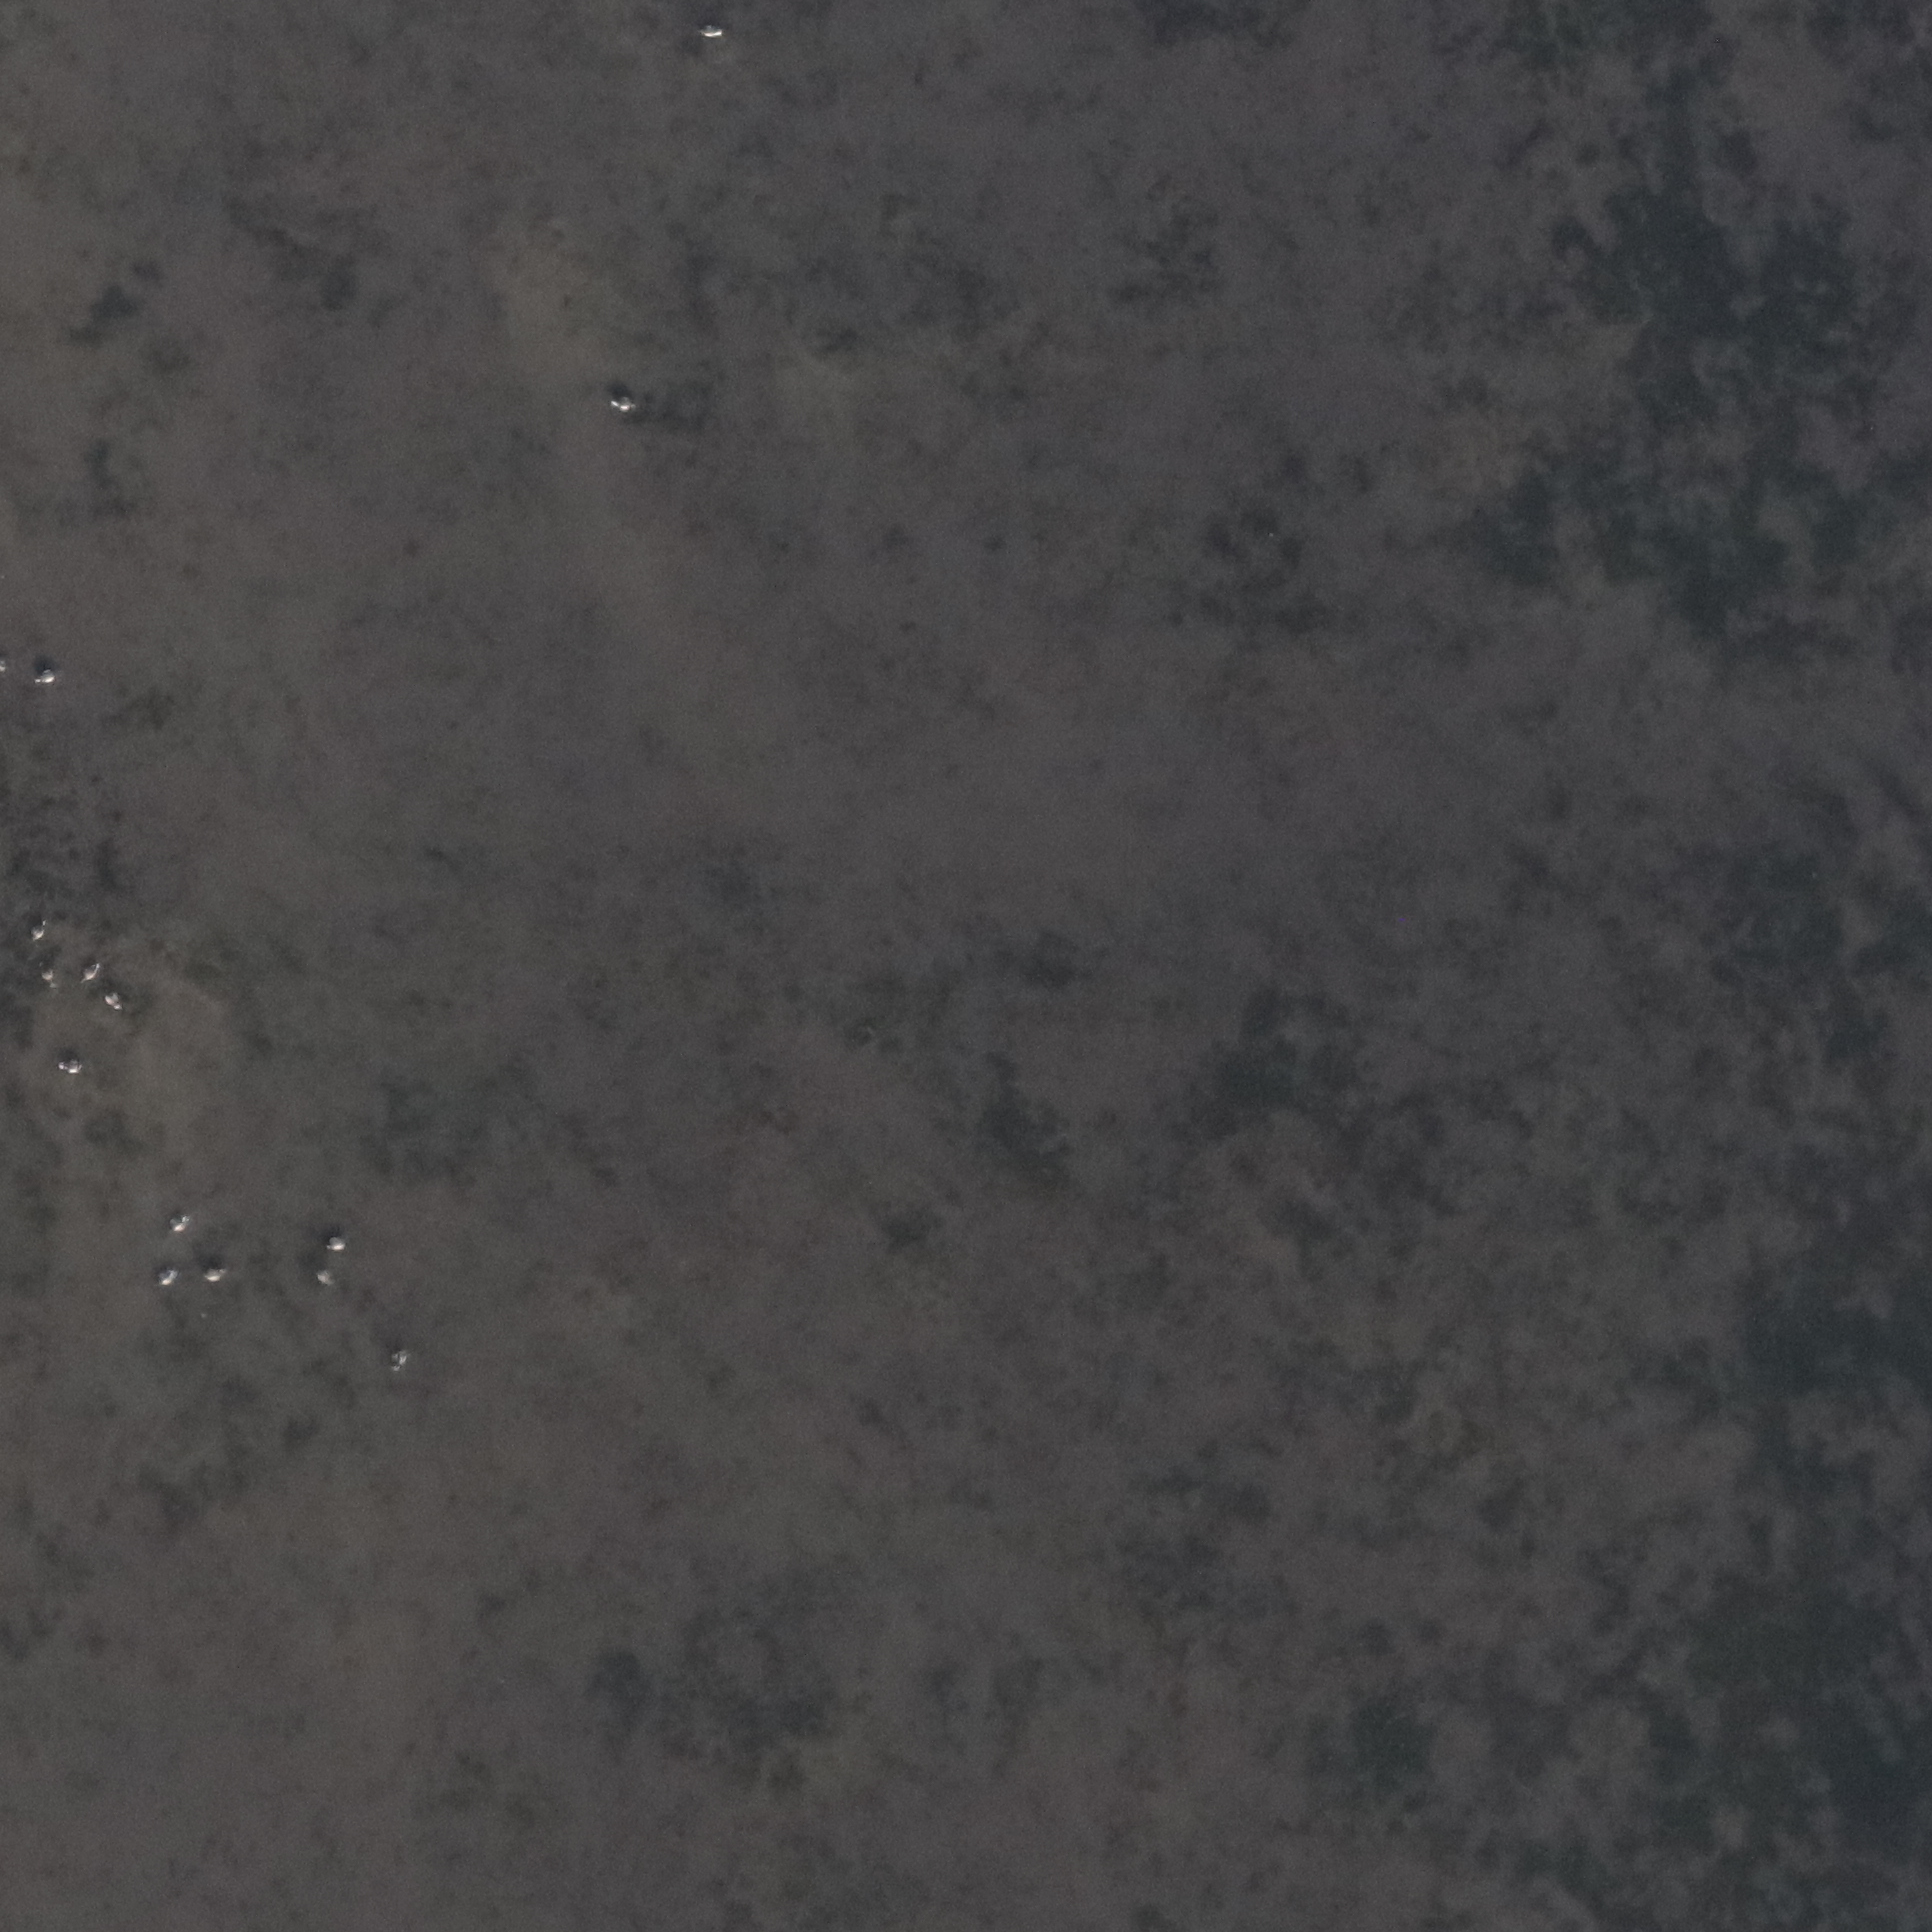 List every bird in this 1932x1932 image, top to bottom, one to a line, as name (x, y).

brant (711, 30)
brant (624, 404)
brant (46, 676)
brant (38, 931)
brant (48, 971)
brant (90, 971)
brant (113, 1002)
brant (72, 1066)
brant (178, 1223)
brant (337, 1242)
brant (165, 1274)
brant (328, 1275)
brant (214, 1276)
brant (396, 1360)